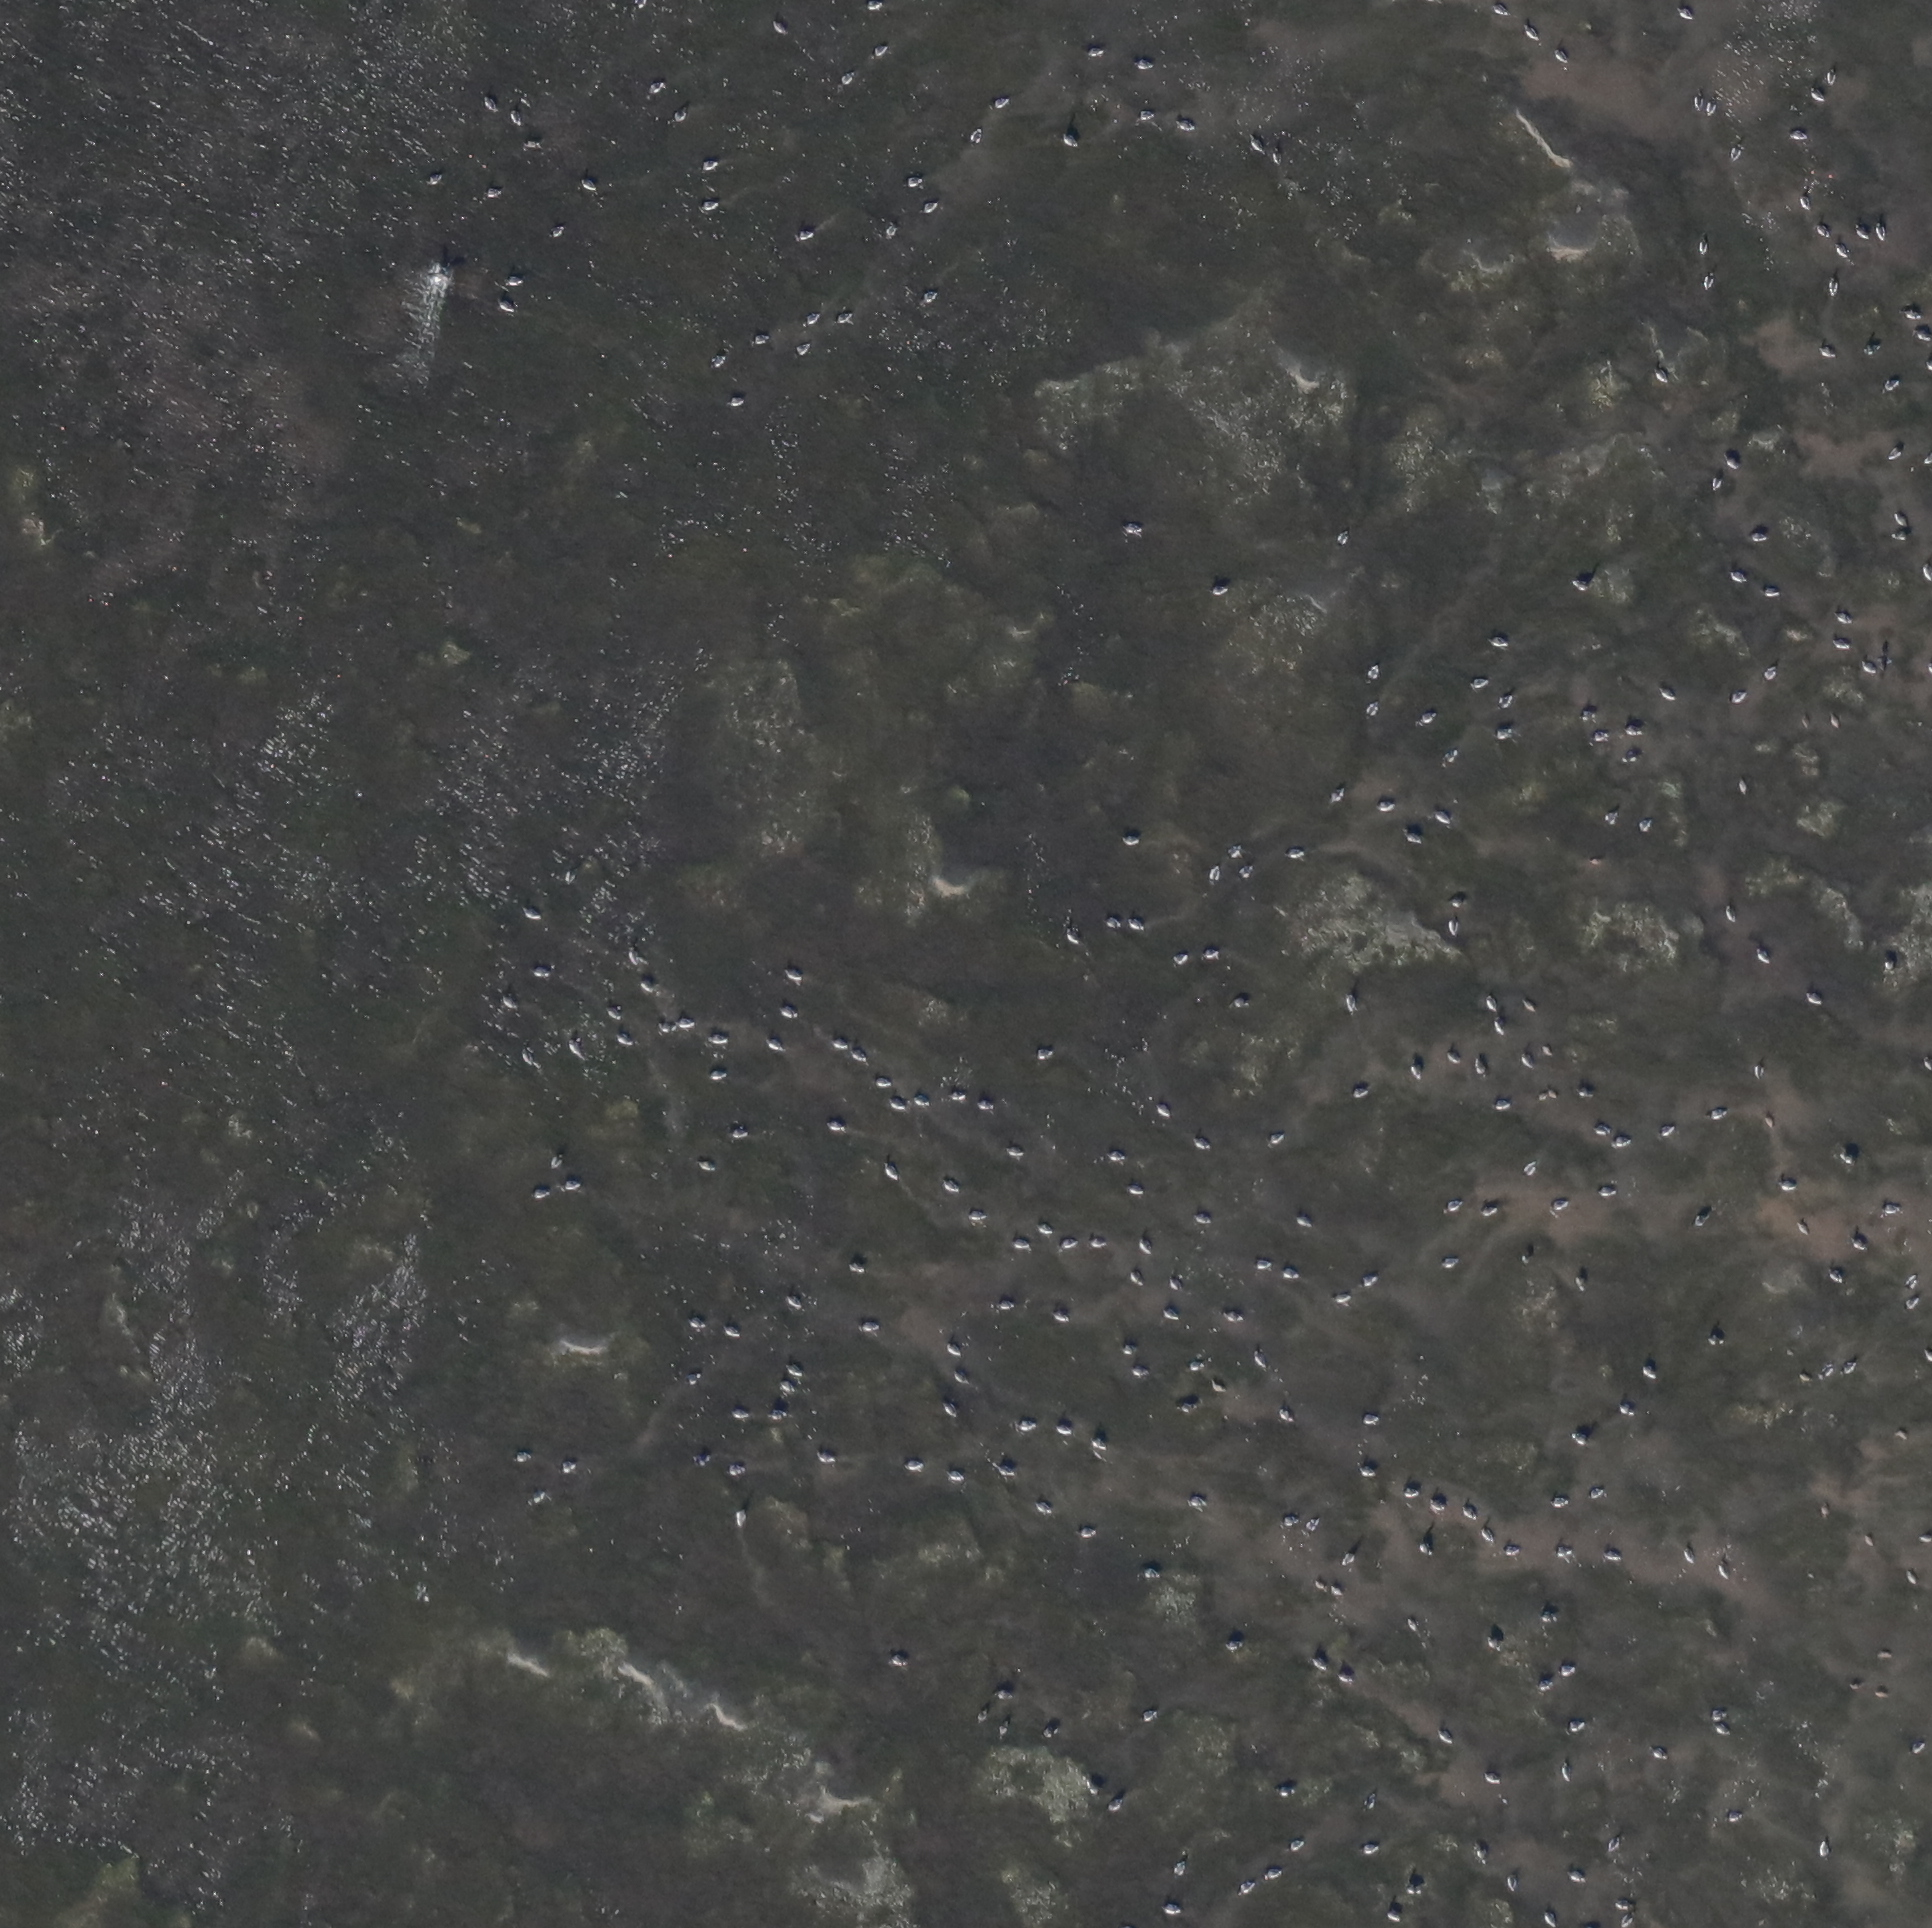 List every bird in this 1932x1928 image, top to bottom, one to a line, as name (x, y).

brant (644, 2)
brant (879, 10)
brant (1501, 10)
brant (1690, 14)
brant (1536, 22)
brant (782, 30)
brant (1091, 48)
brant (1559, 48)
brant (885, 50)
brant (1834, 71)
brant (1140, 73)
brant (848, 75)
brant (660, 85)
brant (1815, 97)
brant (1693, 99)
brant (492, 103)
brant (998, 105)
brant (1707, 109)
brant (688, 111)
brant (520, 113)
brant (1144, 115)
brant (1177, 127)
brant (971, 138)
brant (1800, 139)
brant (1068, 140)
brant (1260, 141)
brant (542, 149)
brant (1734, 149)
brant (1288, 160)
brant (718, 167)
brant (437, 178)
brant (587, 188)
brant (491, 192)
brant (914, 192)
brant (1808, 199)
brant (717, 203)
brant (933, 215)
brant (888, 226)
brant (1822, 226)
brant (1882, 226)
brant (556, 227)
brant (806, 232)
brant (1856, 232)
brant (1704, 247)
brant (1840, 250)
brant (517, 281)
brant (1823, 281)
brant (1708, 286)
brant (931, 297)
brant (503, 305)
brant (1913, 307)
brant (849, 319)
brant (818, 321)
brant (765, 340)
brant (1926, 340)
brant (1862, 345)
brant (1827, 348)
brant (805, 353)
brant (731, 364)
brant (1667, 377)
brant (1892, 383)
brant (743, 396)
brant (1891, 451)
brant (1928, 457)
brant (1737, 458)
brant (1714, 489)
brant (1899, 515)
brant (1135, 533)
brant (1343, 534)
brant (1905, 534)
brant (1758, 540)
brant (1929, 562)
brant (1737, 576)
brant (1583, 588)
brant (1222, 592)
brant (1770, 601)
brant (1847, 616)
brant (1502, 637)
brant (1845, 647)
brant (1879, 653)
brant (1861, 674)
brant (1772, 675)
brant (1375, 679)
brant (1475, 680)
brant (1672, 691)
brant (1739, 696)
brant (1509, 705)
brant (1594, 706)
brant (1376, 712)
other bird (1806, 722)
brant (1423, 723)
other bird (1835, 723)
brant (1632, 726)
brant (1503, 733)
brant (1600, 735)
brant (1626, 753)
brant (1446, 764)
other bird (1742, 786)
brant (1343, 797)
brant (1384, 804)
brant (1452, 813)
brant (1614, 821)
brant (1642, 825)
brant (1133, 840)
brant (1424, 843)
brant (1289, 854)
brant (1236, 857)
other bird (1595, 861)
brant (1216, 882)
brant (1256, 882)
brant (1450, 892)
brant (1726, 911)
brant (541, 916)
brant (1107, 926)
brant (1454, 926)
brant (1143, 929)
brant (1073, 941)
brant (1749, 950)
brant (1209, 955)
brant (1880, 955)
brant (638, 959)
brant (1180, 959)
brant (550, 977)
brant (789, 977)
brant (651, 985)
brant (1352, 999)
brant (518, 1003)
brant (1483, 1003)
brant (1815, 1003)
other bird (1529, 1006)
brant (797, 1008)
brant (1238, 1009)
brant (615, 1015)
brant (696, 1020)
brant (670, 1030)
brant (720, 1033)
brant (1499, 1035)
brant (630, 1042)
brant (766, 1042)
brant (1048, 1045)
brant (841, 1050)
brant (587, 1051)
other bird (1547, 1055)
brant (533, 1056)
brant (1449, 1056)
brant (1530, 1061)
brant (867, 1064)
brant (1417, 1070)
brant (1762, 1071)
brant (1488, 1072)
brant (724, 1073)
brant (884, 1079)
brant (1589, 1089)
other bird (1554, 1090)
brant (926, 1097)
brant (1360, 1097)
brant (965, 1098)
other bird (1539, 1098)
brant (1505, 1101)
brant (1163, 1106)
brant (987, 1107)
brant (901, 1109)
brant (1705, 1116)
other bird (1767, 1118)
brant (843, 1121)
brant (1662, 1128)
brant (1595, 1130)
brant (739, 1134)
brant (1280, 1139)
brant (1625, 1139)
brant (1208, 1149)
brant (1024, 1157)
brant (1838, 1157)
brant (562, 1160)
brant (1122, 1161)
brant (1531, 1162)
brant (898, 1165)
brant (717, 1169)
brant (955, 1181)
brant (1791, 1184)
brant (583, 1187)
brant (547, 1190)
brant (1145, 1192)
brant (1613, 1192)
brant (1454, 1199)
brant (1886, 1208)
brant (1555, 1209)
brant (1211, 1210)
brant (1482, 1211)
brant (1702, 1219)
brant (1293, 1220)
brant (984, 1222)
other bird (1799, 1224)
brant (1054, 1233)
brant (1096, 1238)
brant (1147, 1239)
brant (1863, 1242)
brant (1079, 1250)
brant (1021, 1252)
brant (1533, 1260)
brant (864, 1264)
brant (1266, 1265)
brant (1453, 1265)
brant (1377, 1272)
brant (1833, 1272)
brant (1293, 1282)
brant (1917, 1282)
brant (1143, 1283)
brant (1177, 1284)
brant (1595, 1289)
brant (1347, 1295)
brant (1916, 1300)
brant (807, 1301)
brant (1015, 1311)
brant (1062, 1313)
brant (1232, 1317)
brant (1173, 1322)
brant (876, 1323)
brant (701, 1325)
brant (737, 1329)
brant (1132, 1341)
brant (947, 1342)
brant (1713, 1343)
other bird (1932, 1358)
brant (1265, 1361)
brant (1145, 1369)
brant (1199, 1369)
brant (1654, 1369)
brant (1856, 1369)
brant (796, 1371)
brant (1828, 1371)
brant (699, 1372)
other bird (1803, 1376)
brant (959, 1378)
brant (1216, 1385)
brant (787, 1388)
brant (1194, 1399)
brant (1637, 1406)
brant (1285, 1408)
brant (955, 1412)
brant (1376, 1416)
brant (749, 1417)
brant (785, 1417)
brant (1025, 1418)
brant (1066, 1429)
other bird (1898, 1432)
brant (1583, 1438)
brant (1095, 1441)
brant (704, 1458)
brant (828, 1458)
brant (523, 1459)
brant (915, 1464)
brant (1018, 1467)
brant (575, 1470)
brant (752, 1472)
brant (1369, 1473)
brant (965, 1474)
brant (1418, 1489)
brant (542, 1496)
brant (1610, 1497)
brant (1440, 1500)
brant (1565, 1500)
brant (1049, 1502)
brant (1203, 1505)
brant (1475, 1508)
brant (742, 1509)
other bird (1826, 1509)
brant (1291, 1525)
brant (1090, 1527)
brant (1324, 1530)
brant (1483, 1537)
other bird (1870, 1537)
other bird (1927, 1537)
brant (1432, 1538)
brant (1509, 1554)
brant (1689, 1555)
brant (1614, 1556)
brant (1561, 1557)
brant (1351, 1560)
brant (1157, 1566)
other bird (1909, 1578)
brant (1729, 1581)
other bird (1317, 1585)
other bird (1336, 1590)
brant (1543, 1616)
other bird (1414, 1626)
brant (1233, 1639)
brant (1497, 1643)
other bird (1885, 1652)
brant (1323, 1656)
brant (902, 1667)
brant (1570, 1667)
brant (1008, 1679)
brant (1347, 1679)
brant (1549, 1682)
other bird (1861, 1684)
other bird (1885, 1692)
brant (978, 1715)
brant (1151, 1715)
brant (1716, 1717)
brant (1049, 1729)
brant (997, 1731)
brant (1583, 1731)
brant (1449, 1735)
brant (1714, 1735)
brant (1920, 1744)
brant (1656, 1757)
brant (1565, 1767)
brant (1496, 1785)
brant (1095, 1787)
brant (1283, 1792)
brant (1372, 1805)
brant (1120, 1811)
brant (1729, 1814)
brant (1613, 1845)
brant (1298, 1848)
brant (1364, 1850)
brant (1482, 1852)
brant (1823, 1852)
brant (1188, 1865)
brant (1582, 1876)
brant (1271, 1879)
brant (1514, 1882)
brant (1417, 1886)
brant (1252, 1891)
brant (1179, 1907)
brant (1624, 1909)
brant (1401, 1912)
brant (1558, 1915)
brant (1636, 1927)